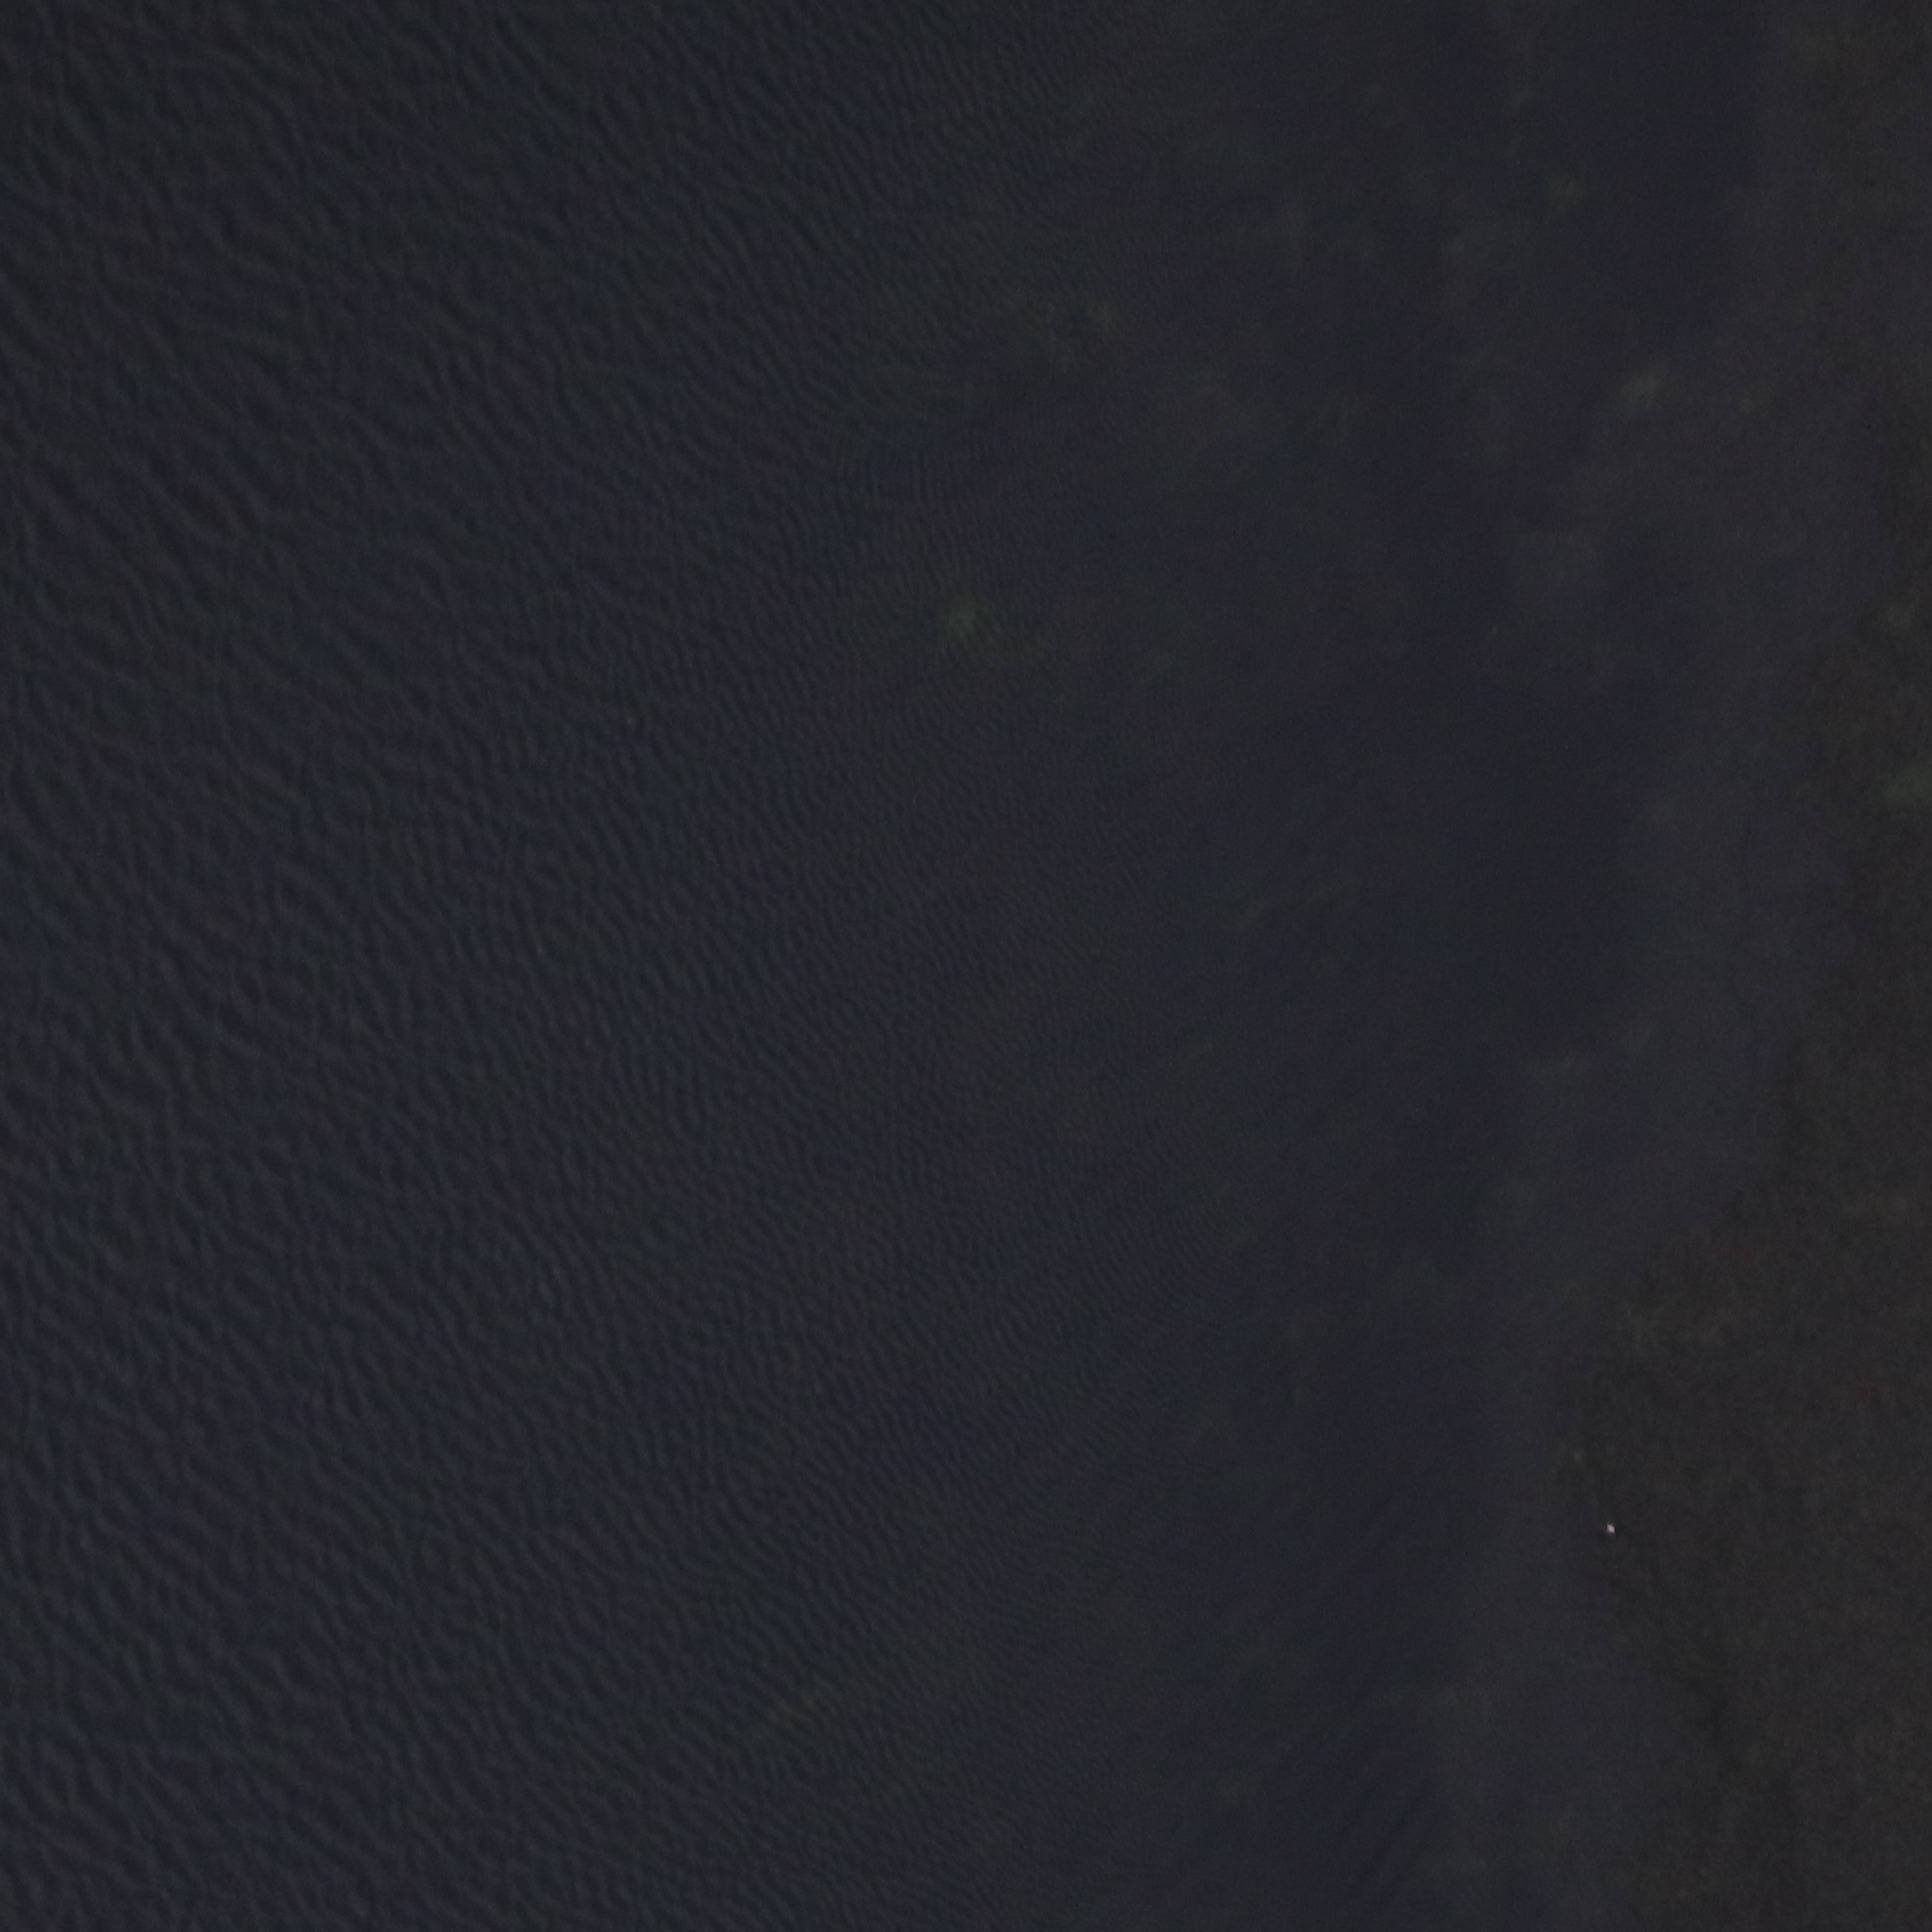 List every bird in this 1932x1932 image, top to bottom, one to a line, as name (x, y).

None